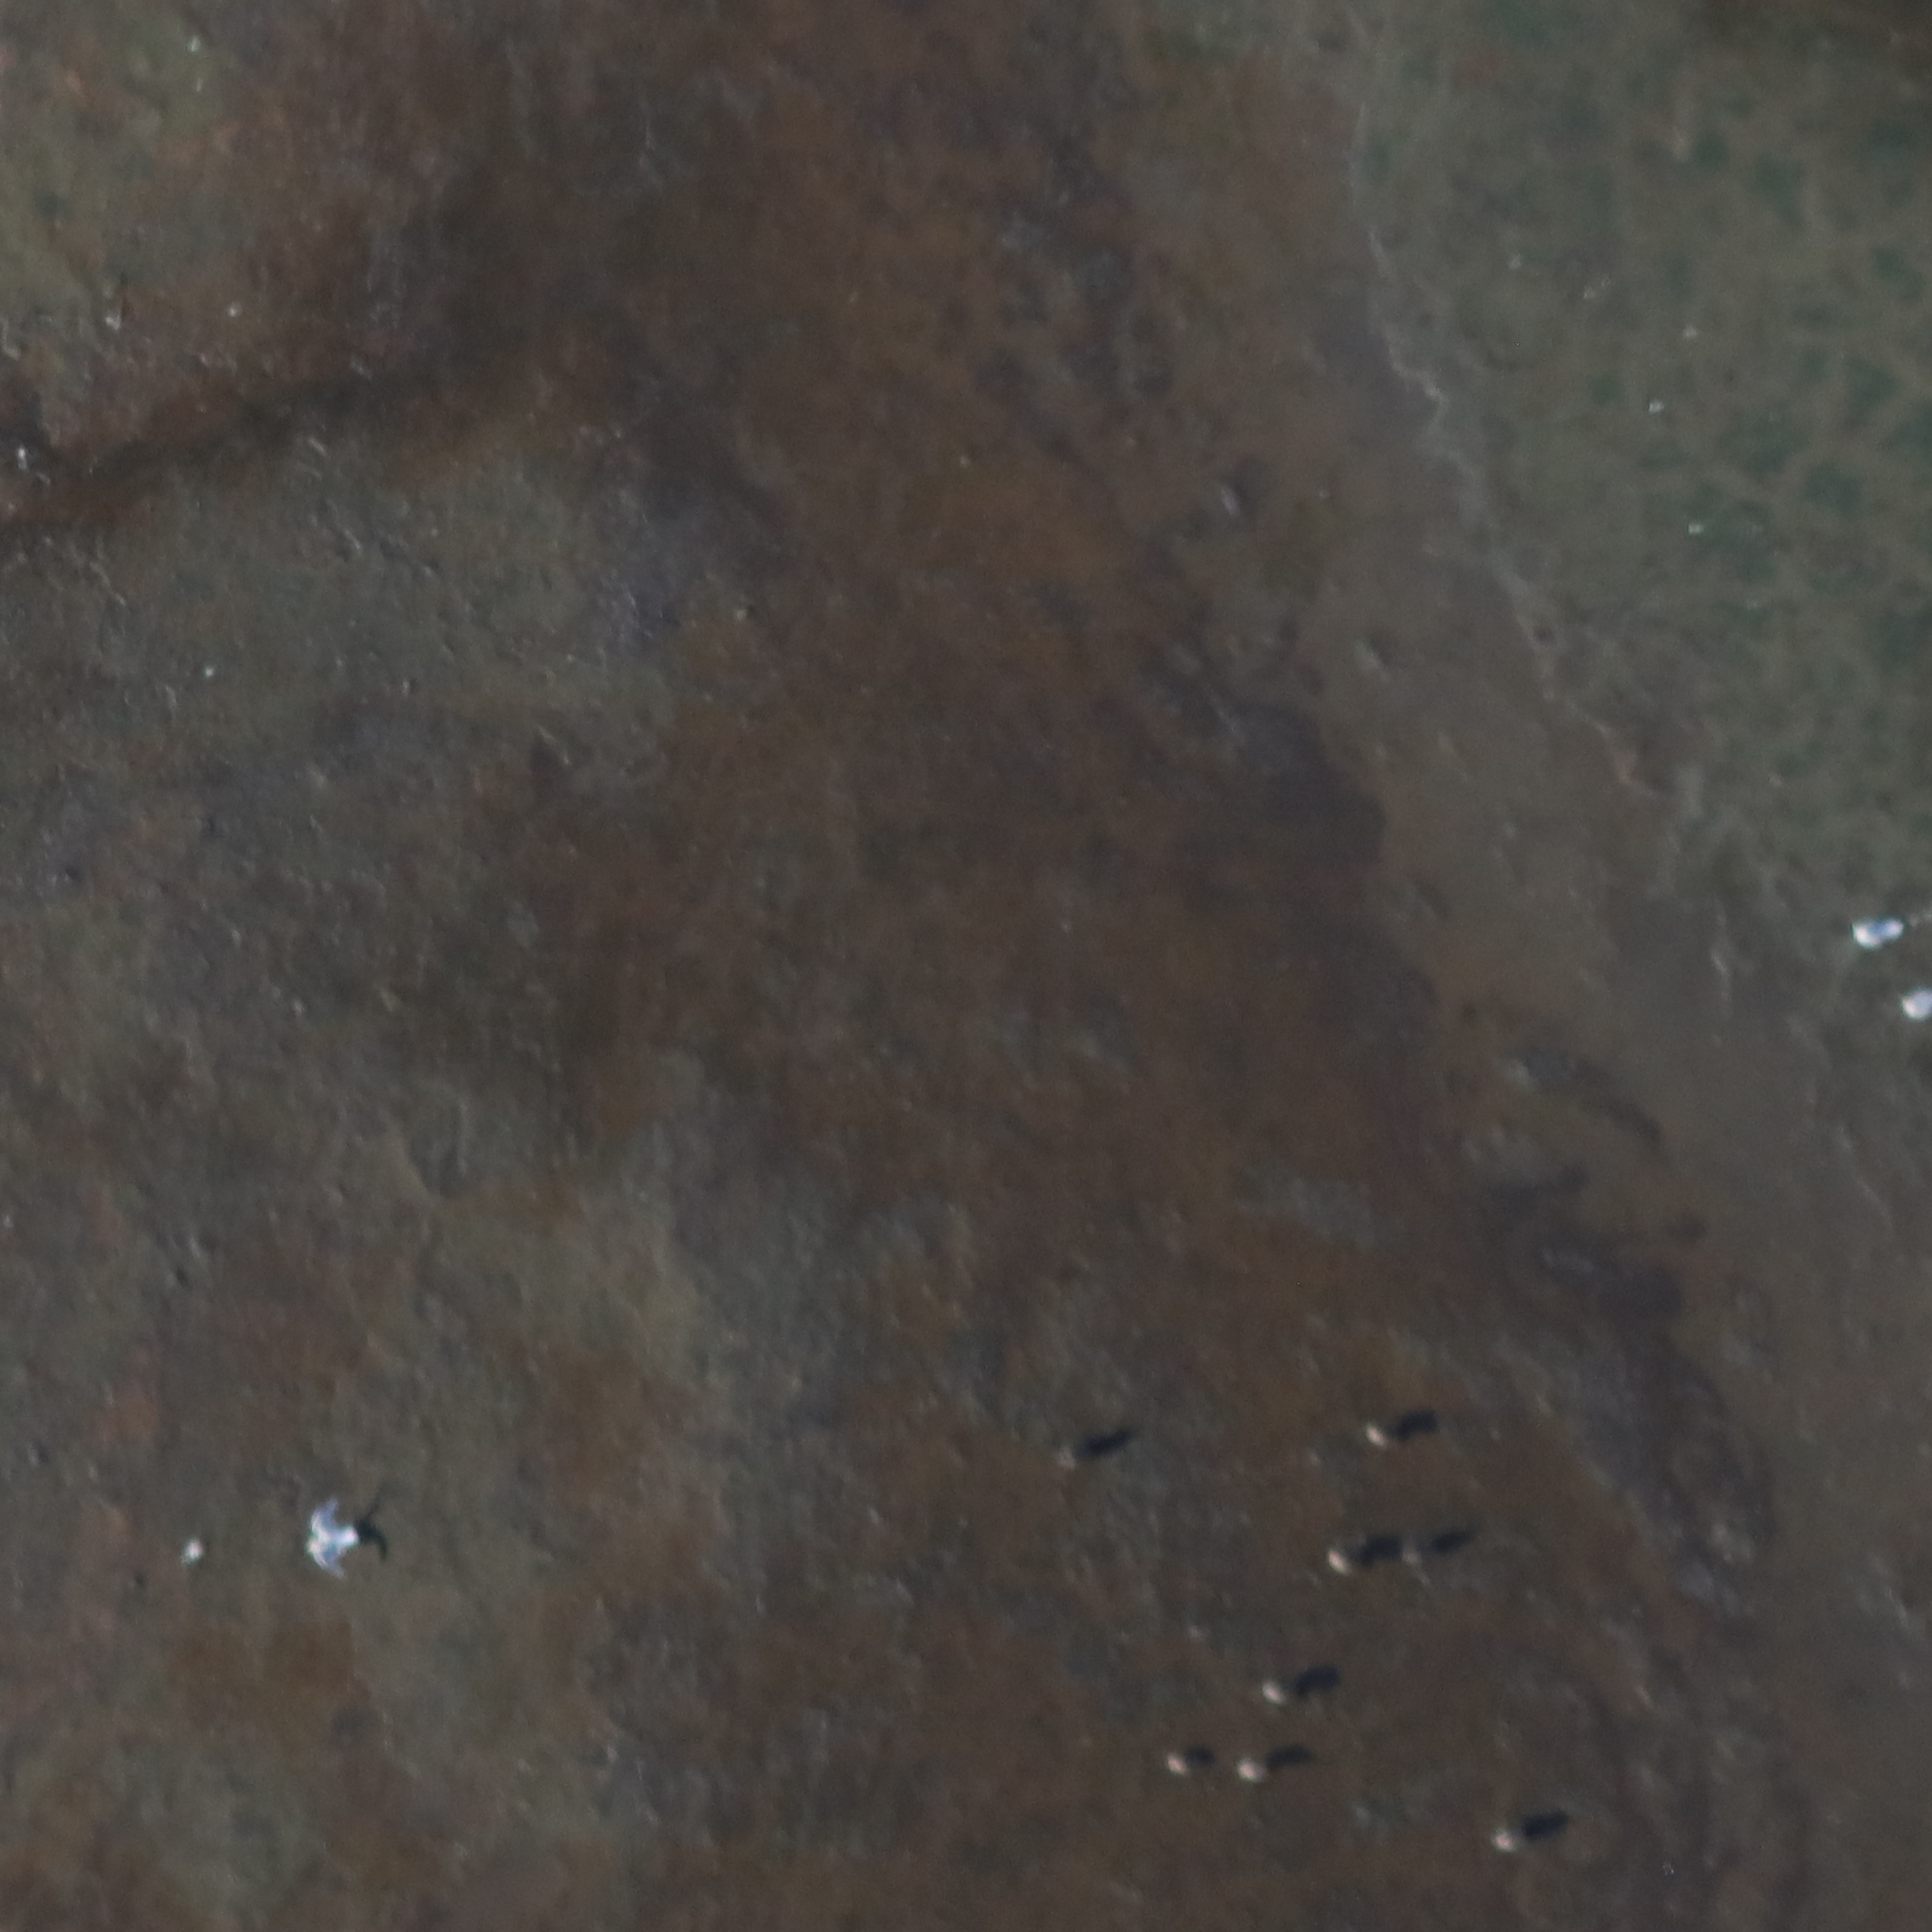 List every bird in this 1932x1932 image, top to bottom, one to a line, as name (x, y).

gull (1869, 934)
gull (1926, 1003)
other bird (1381, 1434)
other bird (1073, 1455)
gull (331, 1539)
other bird (1414, 1555)
other bird (1338, 1561)
other bird (1277, 1692)
other bird (1187, 1762)
other bird (1256, 1776)
other bird (1504, 1838)